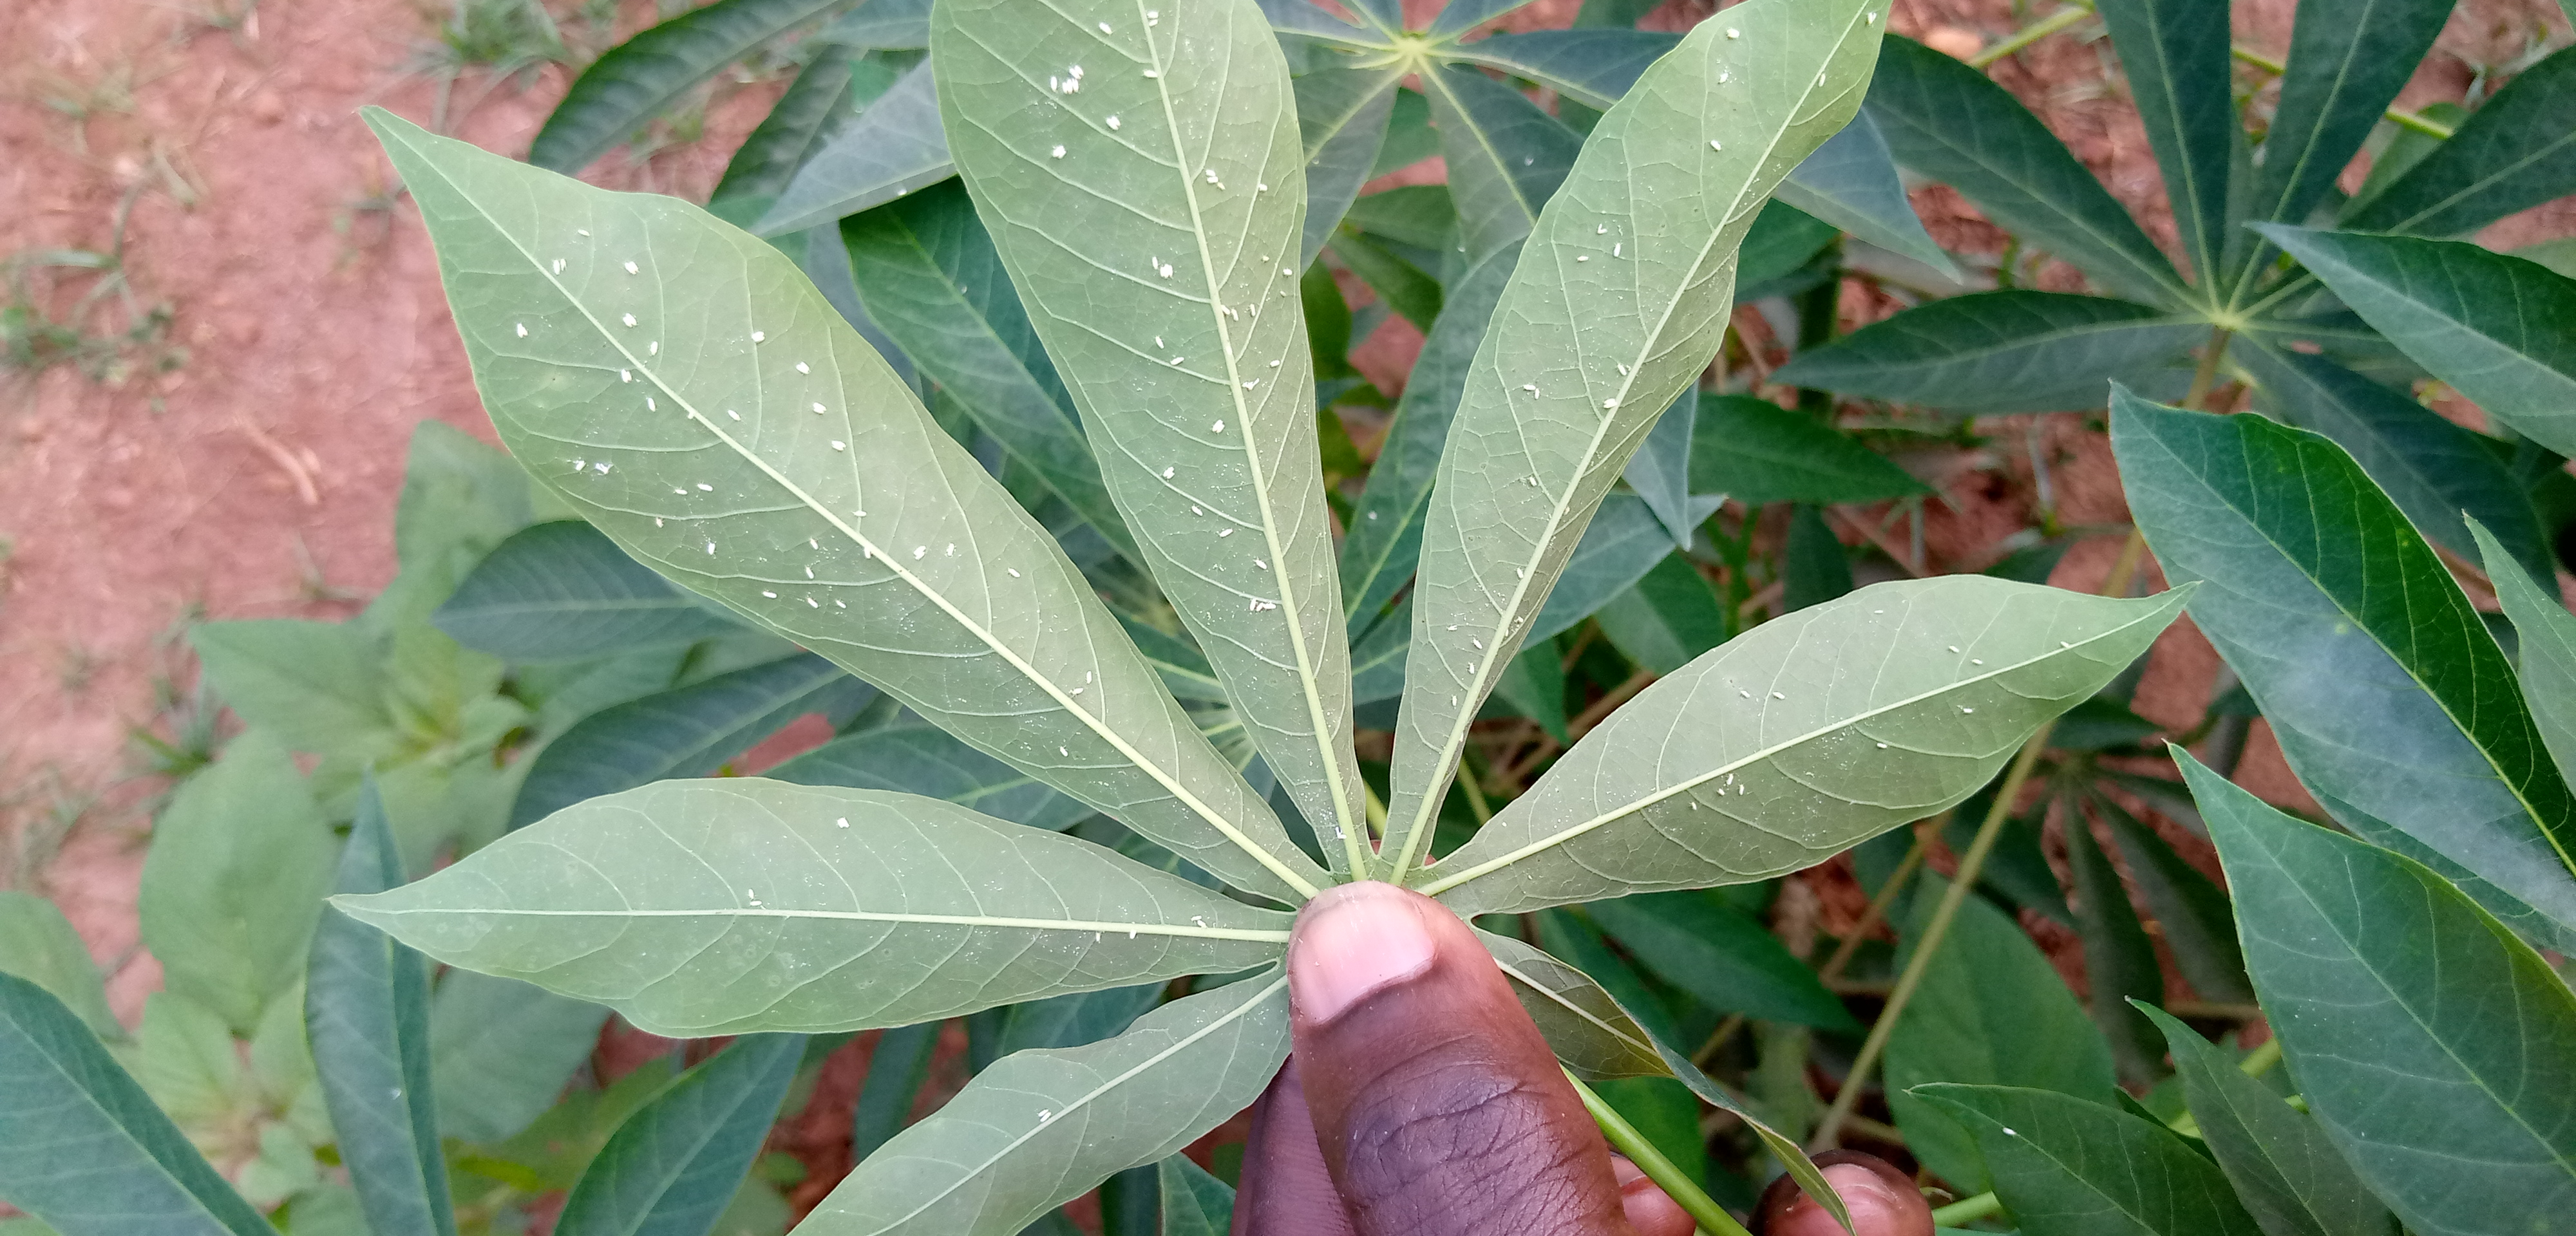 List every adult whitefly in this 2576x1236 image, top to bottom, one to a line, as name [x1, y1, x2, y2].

whitefly [1145, 8, 1160, 19]
whitefly [1865, 9, 1877, 28]
whitefly [1146, 18, 1160, 27]
whitefly [1097, 20, 1113, 37]
whitefly [1725, 25, 1743, 40]
whitefly [1065, 64, 1087, 79]
whitefly [1141, 68, 1161, 81]
whitefly [1817, 70, 1828, 91]
whitefly [1718, 71, 1730, 86]
whitefly [1048, 73, 1059, 92]
whitefly [1071, 76, 1081, 95]
whitefly [1061, 77, 1072, 96]
whitefly [1104, 113, 1122, 131]
whitefly [1708, 137, 1723, 151]
whitefly [1050, 142, 1069, 161]
whitefly [1203, 165, 1218, 176]
whitefly [1205, 175, 1220, 183]
whitefly [1215, 180, 1227, 193]
whitefly [1257, 180, 1269, 195]
whitefly [1596, 220, 1609, 236]
whitefly [575, 227, 592, 238]
whitefly [1611, 241, 1625, 261]
whitefly [1260, 252, 1270, 265]
whitefly [1575, 252, 1591, 265]
whitefly [1150, 254, 1160, 269]
whitefly [558, 256, 569, 274]
whitefly [551, 256, 561, 277]
whitefly [622, 257, 642, 277]
whitefly [1159, 262, 1175, 279]
whitefly [1281, 266, 1296, 278]
whitefly [1248, 301, 1256, 320]
whitefly [1218, 302, 1231, 315]
whitefly [1231, 307, 1240, 321]
whitefly [619, 309, 639, 331]
whitefly [515, 321, 532, 341]
whitefly [748, 329, 770, 344]
whitefly [1153, 333, 1167, 350]
whitefly [648, 339, 661, 358]
whitefly [1169, 353, 1186, 368]
whitefly [1269, 357, 1282, 370]
whitefly [794, 359, 811, 375]
whitefly [1616, 360, 1627, 376]
whitefly [620, 367, 636, 384]
whitefly [1239, 378, 1262, 392]
whitefly [1522, 382, 1536, 391]
whitefly [1533, 387, 1542, 401]
whitefly [645, 395, 658, 411]
whitefly [1602, 397, 1619, 409]
whitefly [811, 399, 827, 415]
whitefly [725, 408, 743, 422]
whitefly [1211, 417, 1225, 435]
whitefly [829, 438, 846, 453]
whitefly [574, 458, 588, 473]
whitefly [593, 460, 615, 477]
whitefly [1162, 465, 1177, 480]
whitefly [1527, 474, 1538, 487]
whitefly [694, 479, 717, 494]
whitefly [674, 485, 688, 498]
whitefly [1189, 503, 1204, 518]
whitefly [851, 508, 869, 519]
whitefly [653, 516, 665, 530]
whitefly [1216, 525, 1238, 539]
whitefly [808, 535, 819, 551]
whitefly [706, 539, 716, 558]
whitefly [945, 540, 956, 558]
whitefly [911, 543, 927, 562]
whitefly [862, 543, 871, 561]
whitefly [1253, 556, 1268, 571]
whitefly [804, 564, 815, 581]
whitefly [1005, 566, 1025, 579]
whitefly [1515, 566, 1525, 579]
whitefly [761, 588, 778, 601]
whitefly [1247, 595, 1256, 614]
whitefly [805, 595, 821, 610]
whitefly [833, 596, 849, 611]
whitefly [1255, 599, 1265, 614]
whitefly [1263, 601, 1278, 612]
whitefly [1870, 607, 1885, 615]
whitefly [1515, 614, 1526, 624]
whitefly [1446, 623, 1458, 632]
whitefly [1505, 627, 1511, 639]
whitefly [1470, 635, 1484, 650]
whitefly [2059, 638, 2073, 650]
whitefly [1946, 642, 1961, 655]
whitefly [1971, 657, 1985, 666]
whitefly [1467, 660, 1475, 675]
whitefly [1084, 668, 1096, 684]
whitefly [1066, 685, 1086, 697]
whitefly [1739, 688, 1752, 700]
whitefly [1770, 689, 1787, 700]
whitefly [1449, 691, 1459, 708]
whitefly [1959, 704, 1975, 718]
whitefly [1875, 741, 1890, 751]
whitefly [1057, 742, 1069, 759]
whitefly [1725, 771, 1736, 784]
whitefly [1738, 782, 1745, 797]
whitefly [1715, 786, 1727, 796]
whitefly [1690, 799, 1698, 812]
whitefly [835, 814, 853, 830]
whitefly [1500, 819, 1510, 829]
whitefly [1334, 824, 1348, 842]
whitefly [1527, 873, 1536, 882]
whitefly [746, 886, 756, 900]
whitefly [747, 899, 766, 908]
whitefly [1188, 913, 1206, 922]
whitefly [1197, 918, 1209, 929]
whitefly [1128, 926, 1139, 941]
whitefly [1094, 930, 1103, 944]
whitefly [2000, 1125, 2018, 1137]